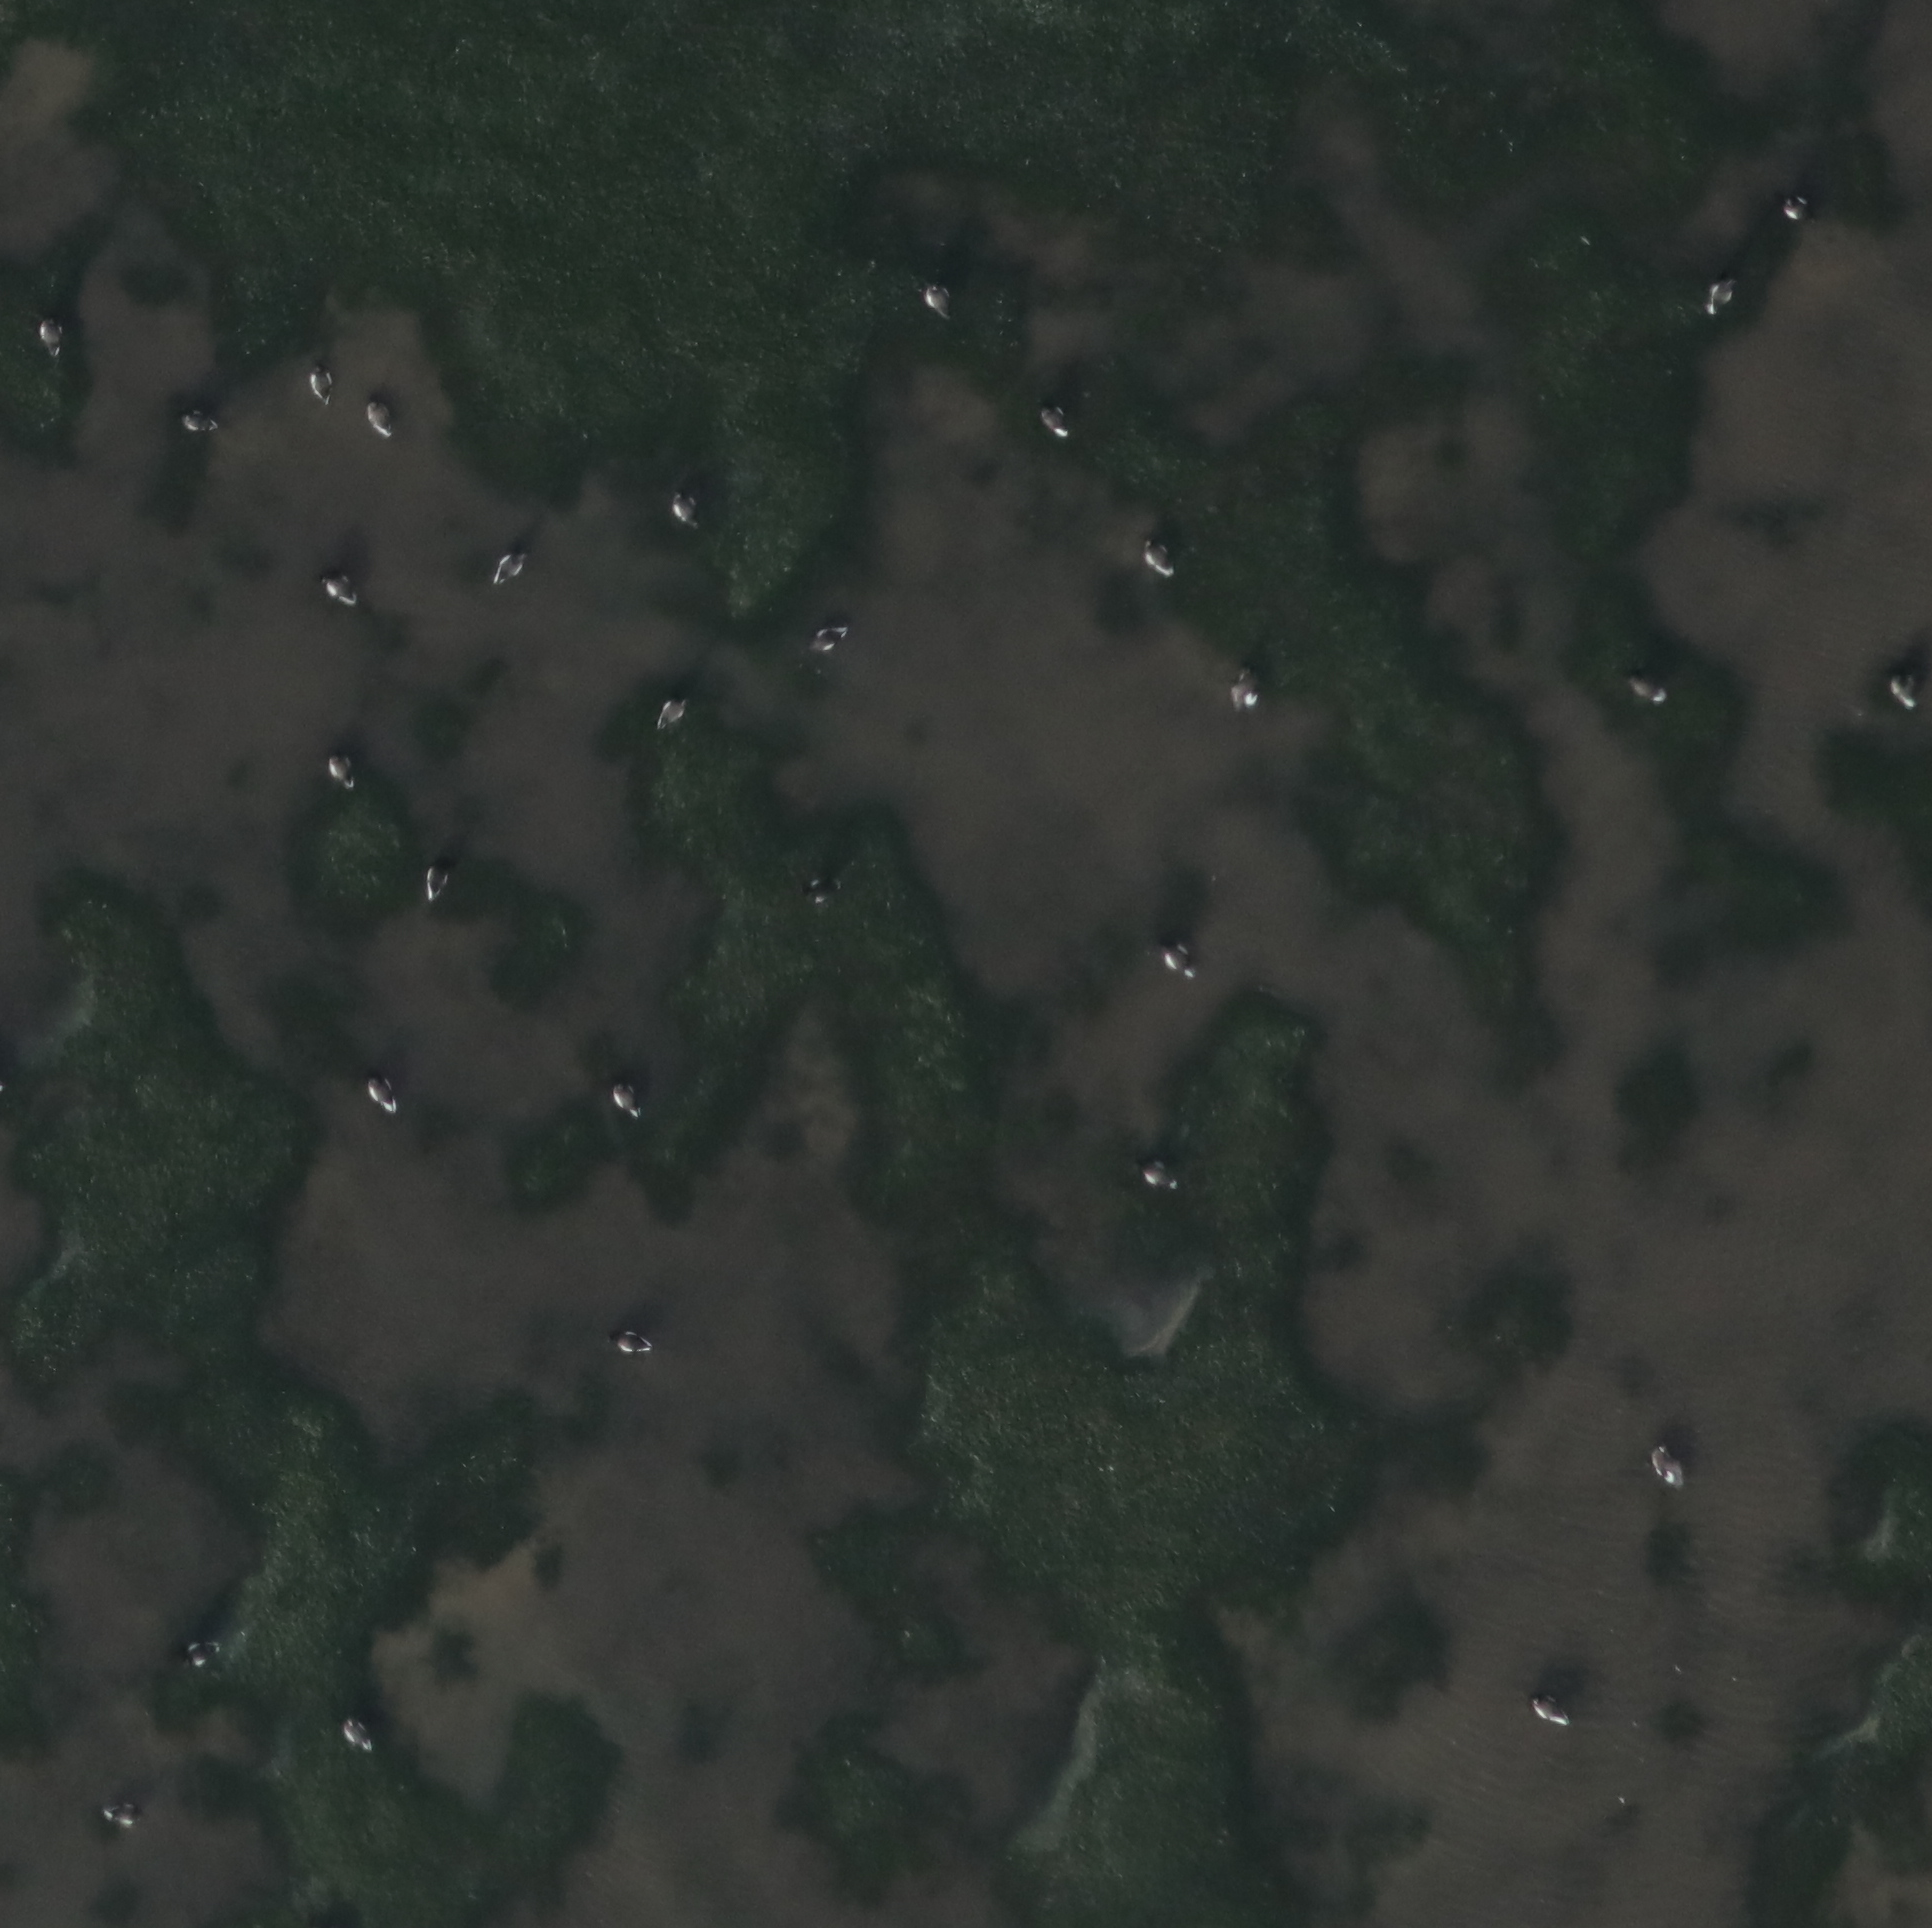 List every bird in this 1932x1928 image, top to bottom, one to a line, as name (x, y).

brant (1795, 204)
brant (1720, 293)
brant (938, 300)
brant (52, 336)
brant (321, 381)
brant (380, 417)
brant (198, 421)
brant (1056, 421)
brant (685, 508)
brant (1158, 556)
brant (509, 567)
brant (337, 586)
brant (827, 638)
brant (1245, 688)
brant (1646, 688)
brant (1902, 688)
brant (672, 713)
brant (343, 770)
brant (436, 880)
brant (816, 884)
brant (1178, 959)
brant (382, 1092)
brant (626, 1098)
brant (1158, 1173)
brant (631, 1341)
brant (1668, 1466)
brant (199, 1653)
brant (1548, 1704)
brant (356, 1732)
brant (124, 1814)